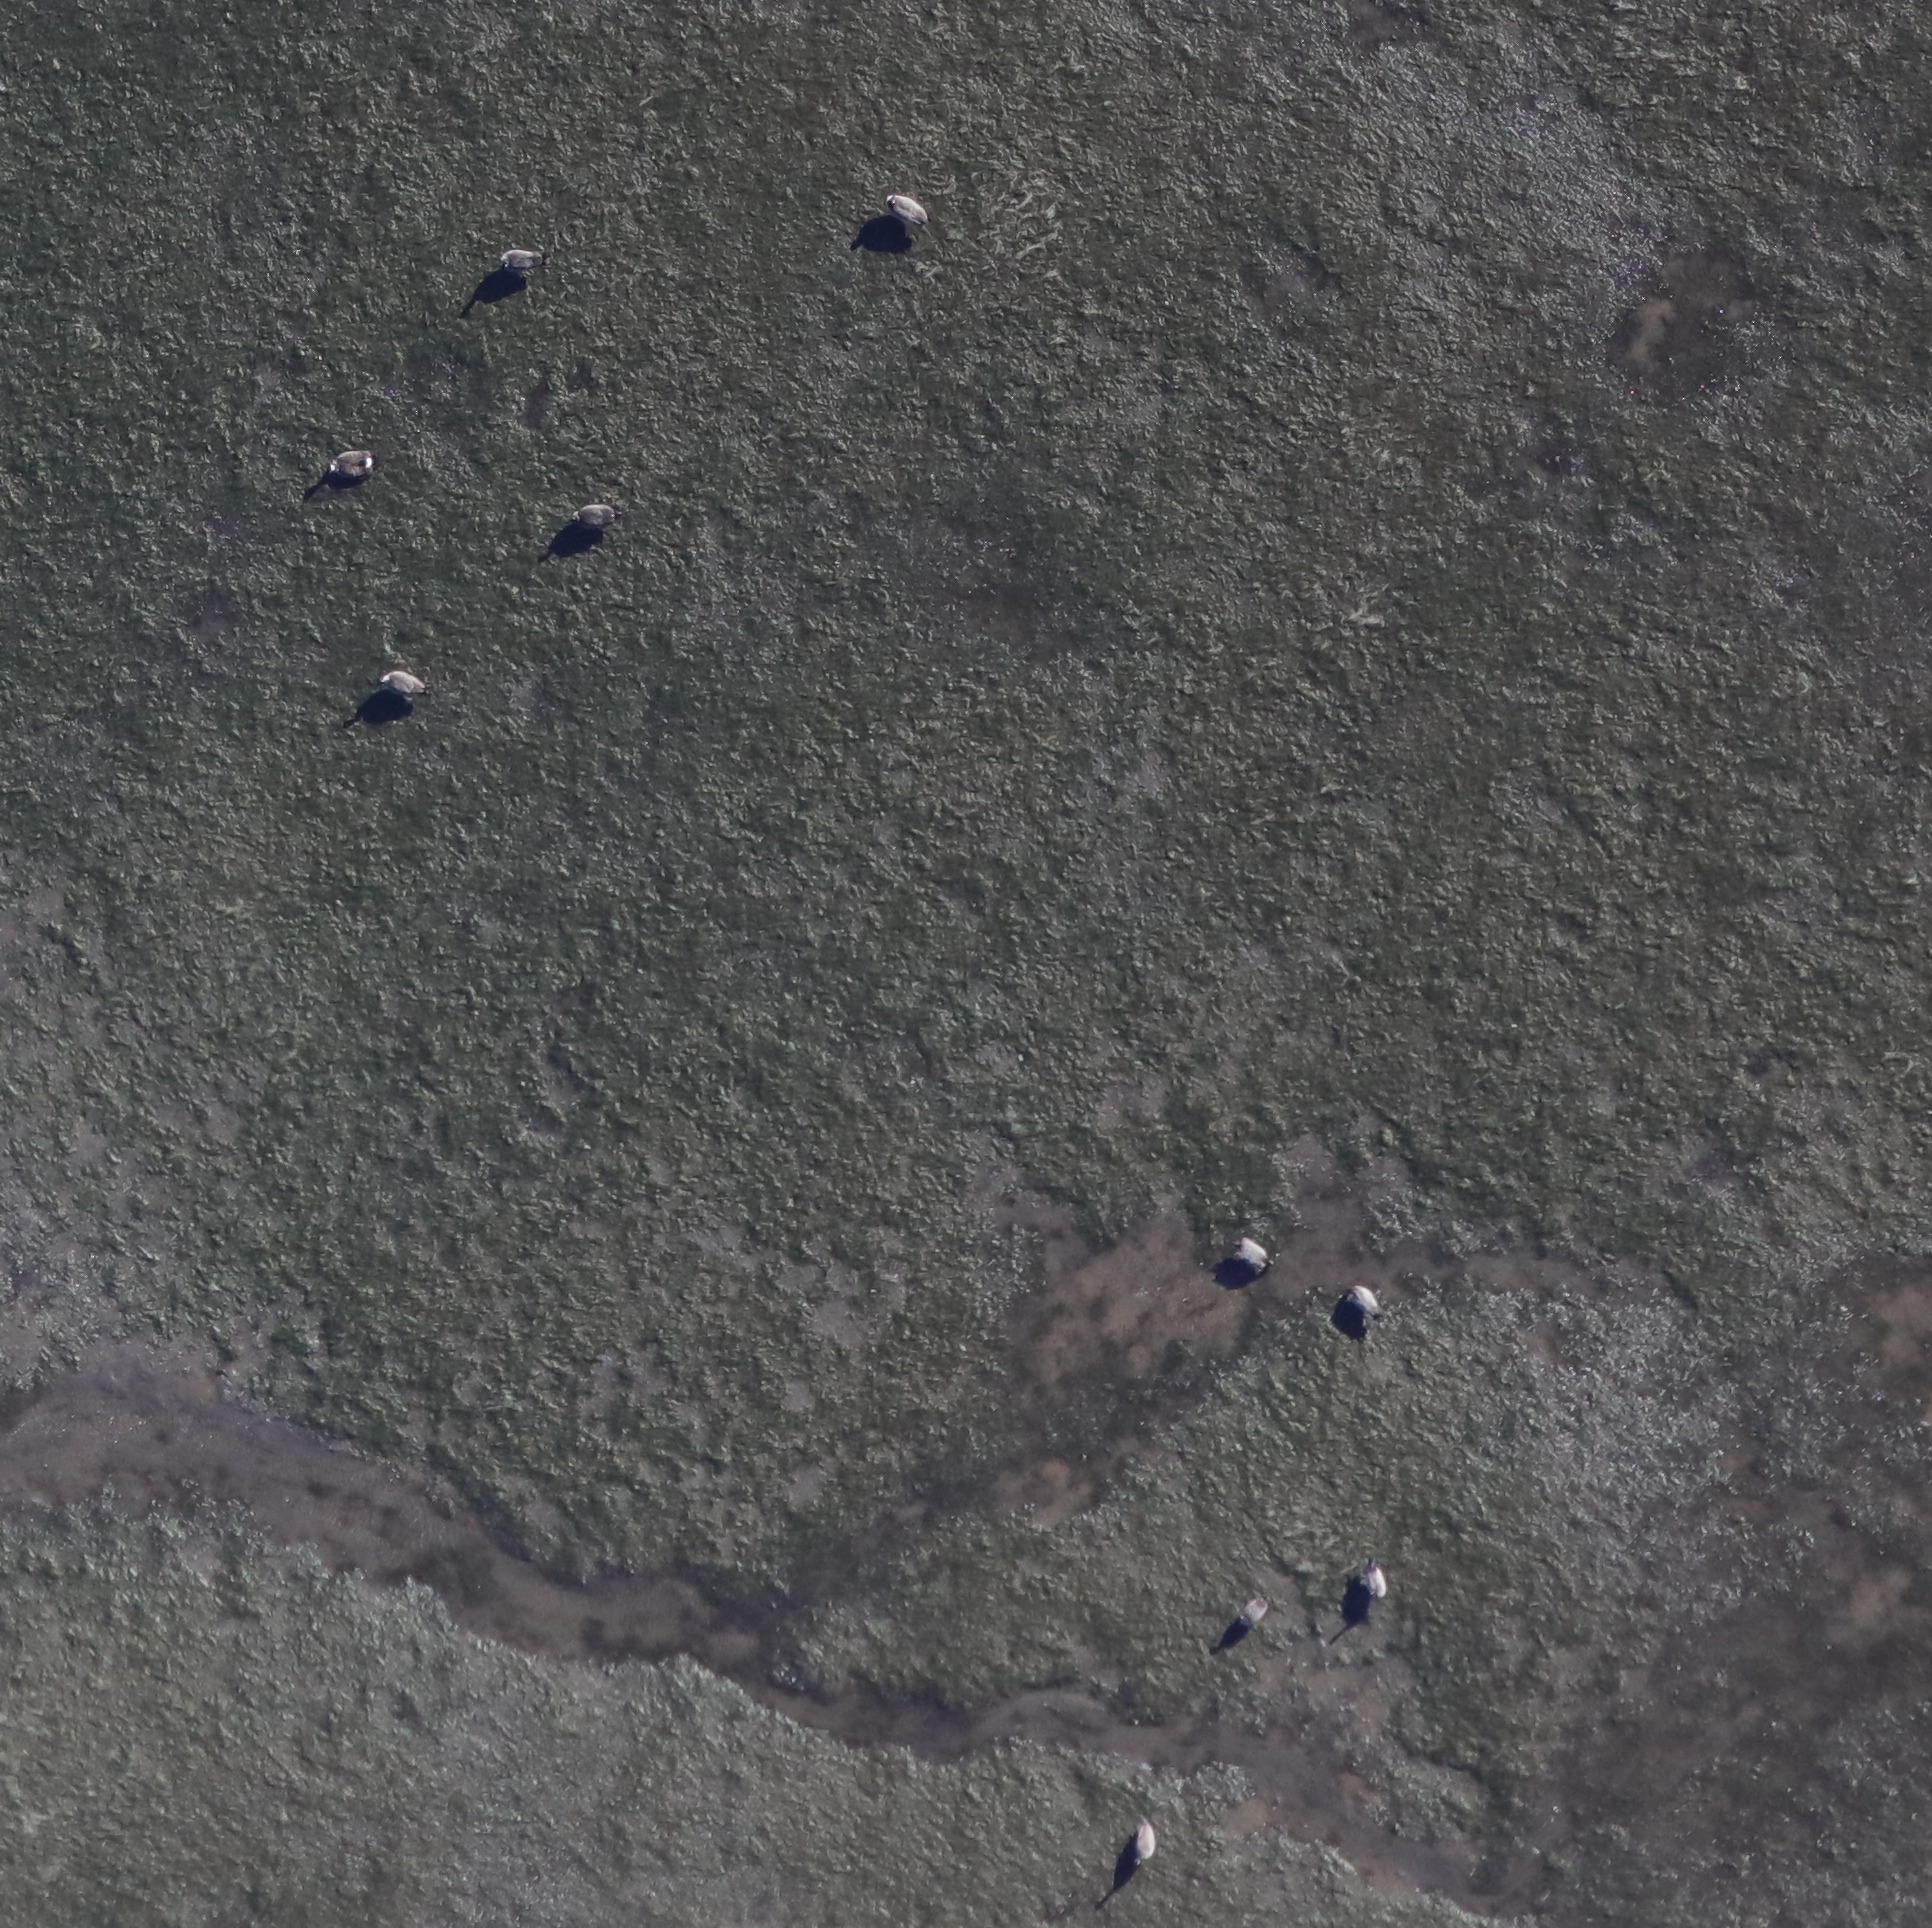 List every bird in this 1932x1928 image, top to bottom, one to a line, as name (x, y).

Canada goose (903, 211)
Canada goose (525, 263)
Canada goose (352, 463)
Canada goose (594, 518)
Canada goose (408, 679)
Canada goose (1252, 1252)
Canada goose (1358, 1297)
Canada goose (1380, 1585)
Canada goose (1252, 1613)
Canada goose (1148, 1844)